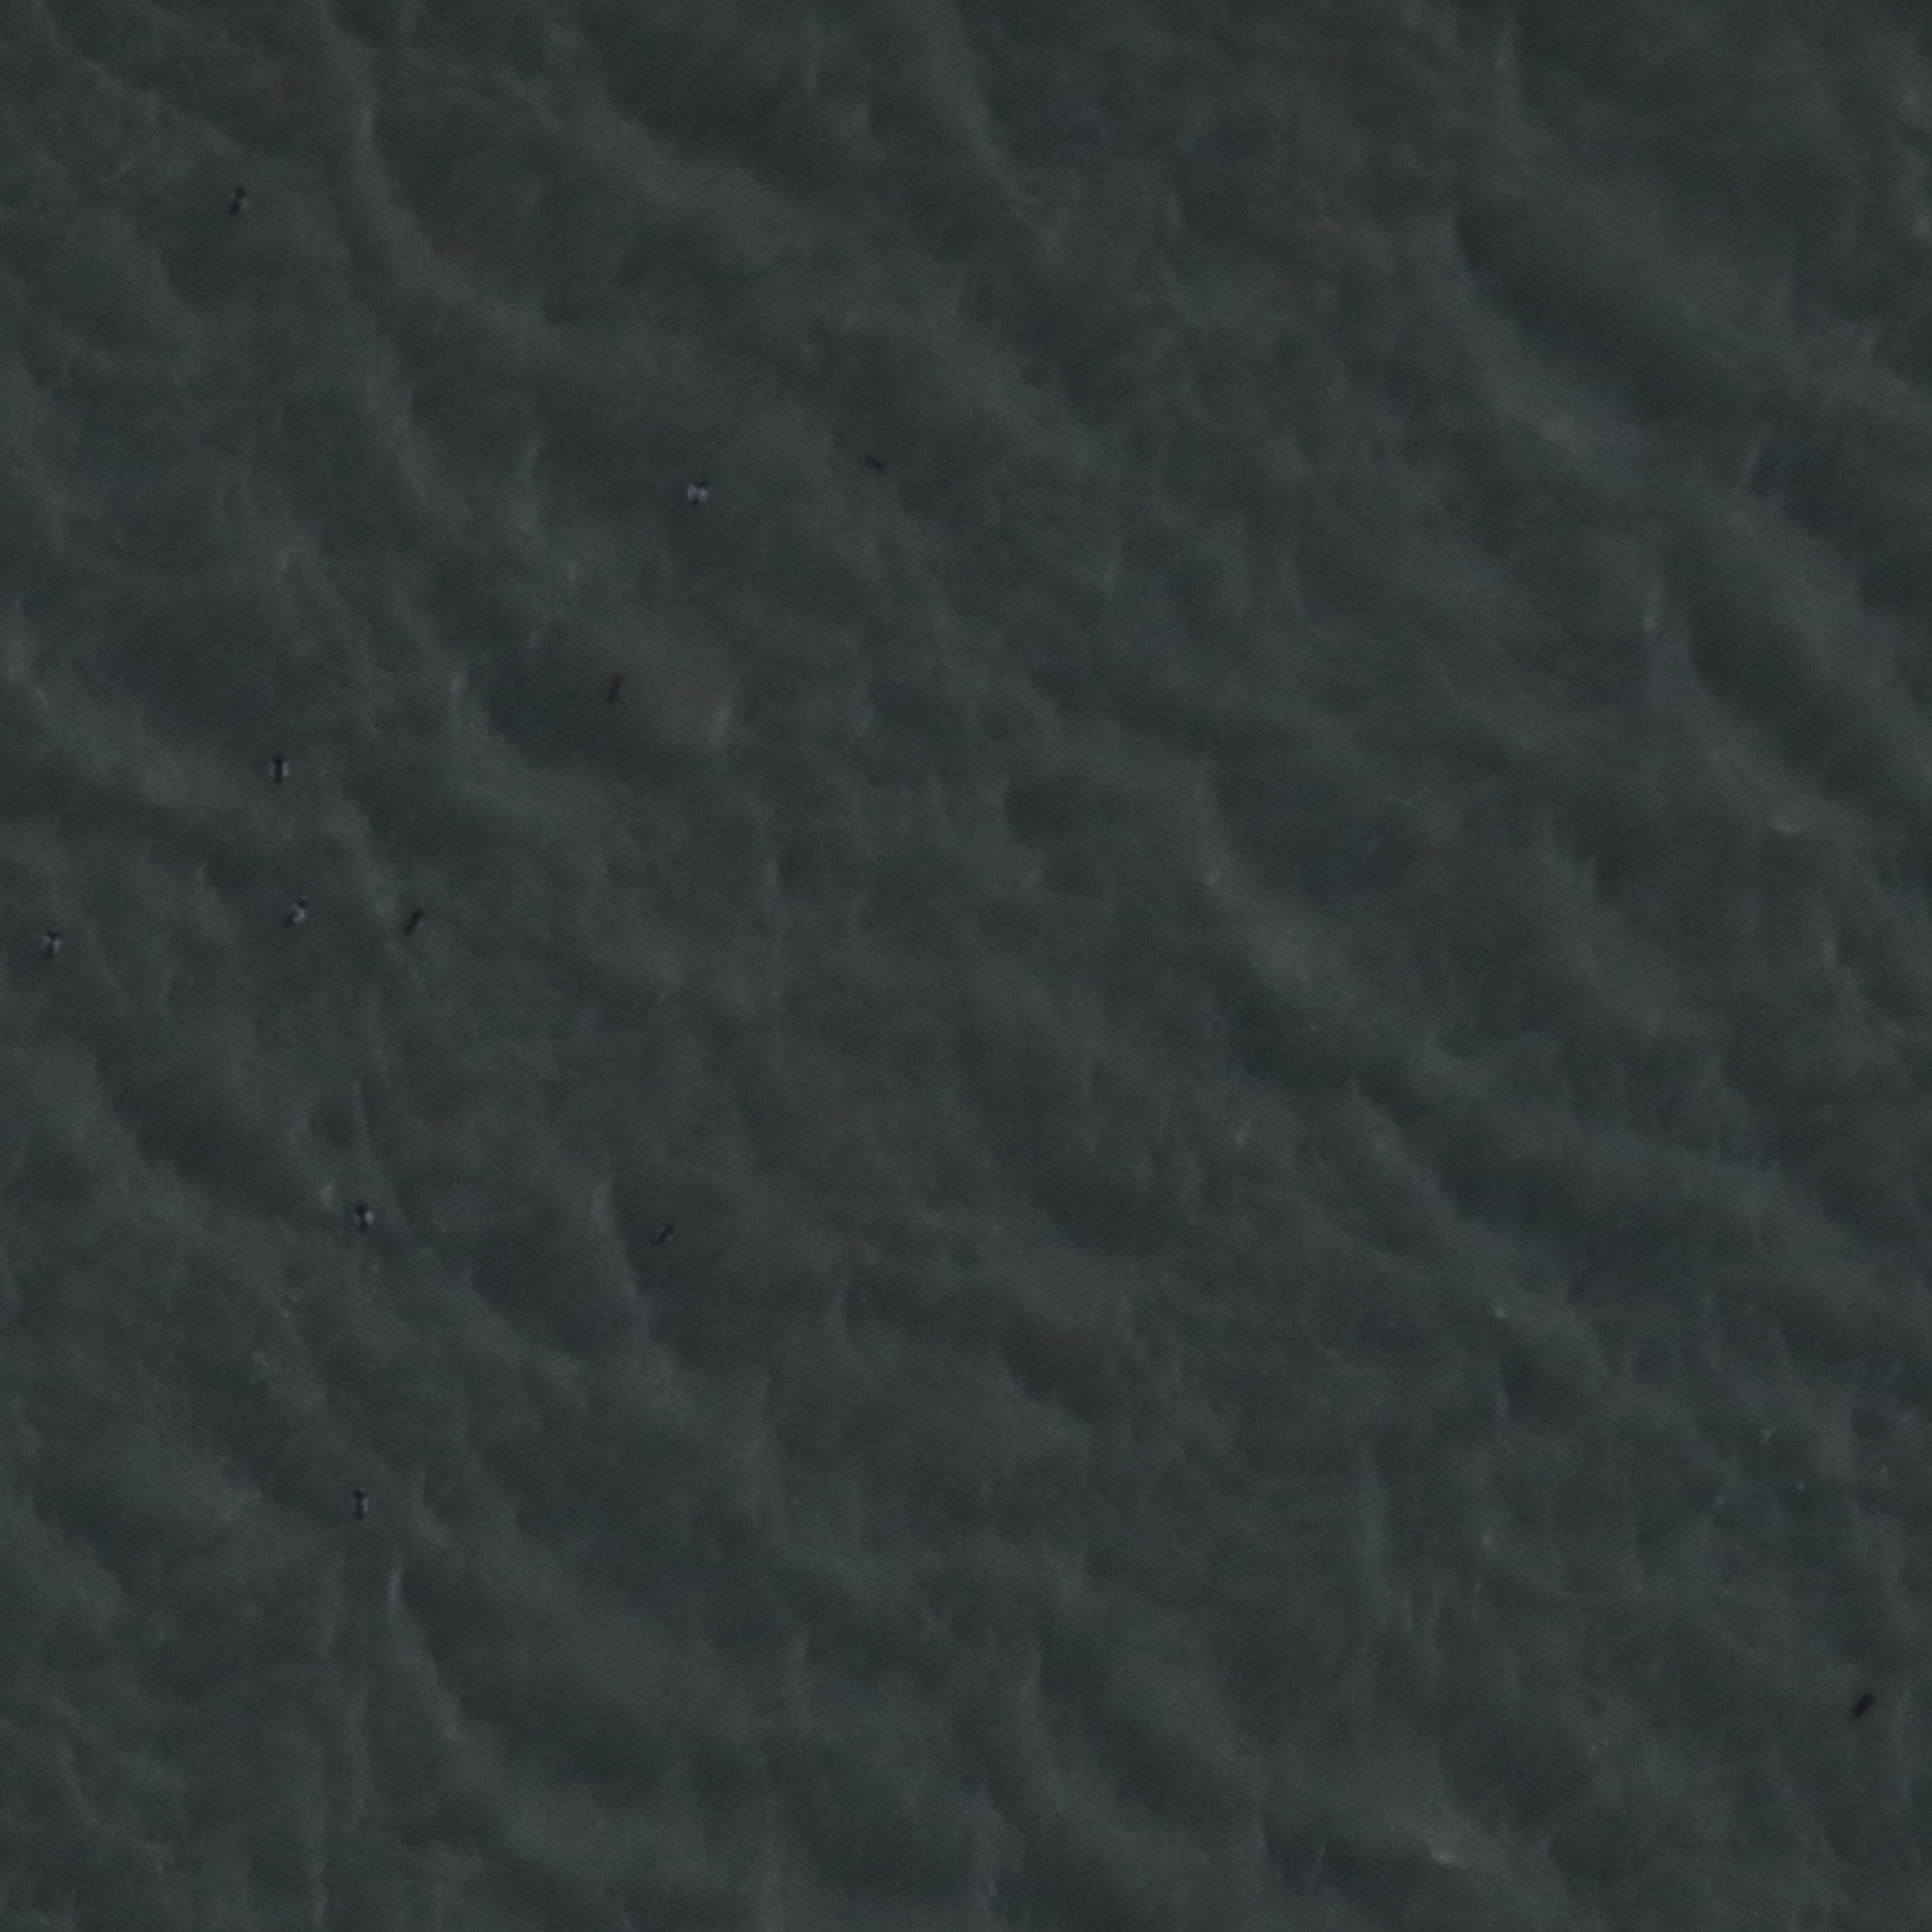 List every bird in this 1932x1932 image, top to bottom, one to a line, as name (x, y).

other bird (238, 202)
other bird (877, 462)
other bird (699, 492)
other bird (615, 686)
other bird (280, 769)
other bird (293, 908)
other bird (417, 919)
other bird (48, 944)
other bird (361, 1219)
other bird (666, 1234)
other bird (359, 1506)
other bird (1863, 1706)